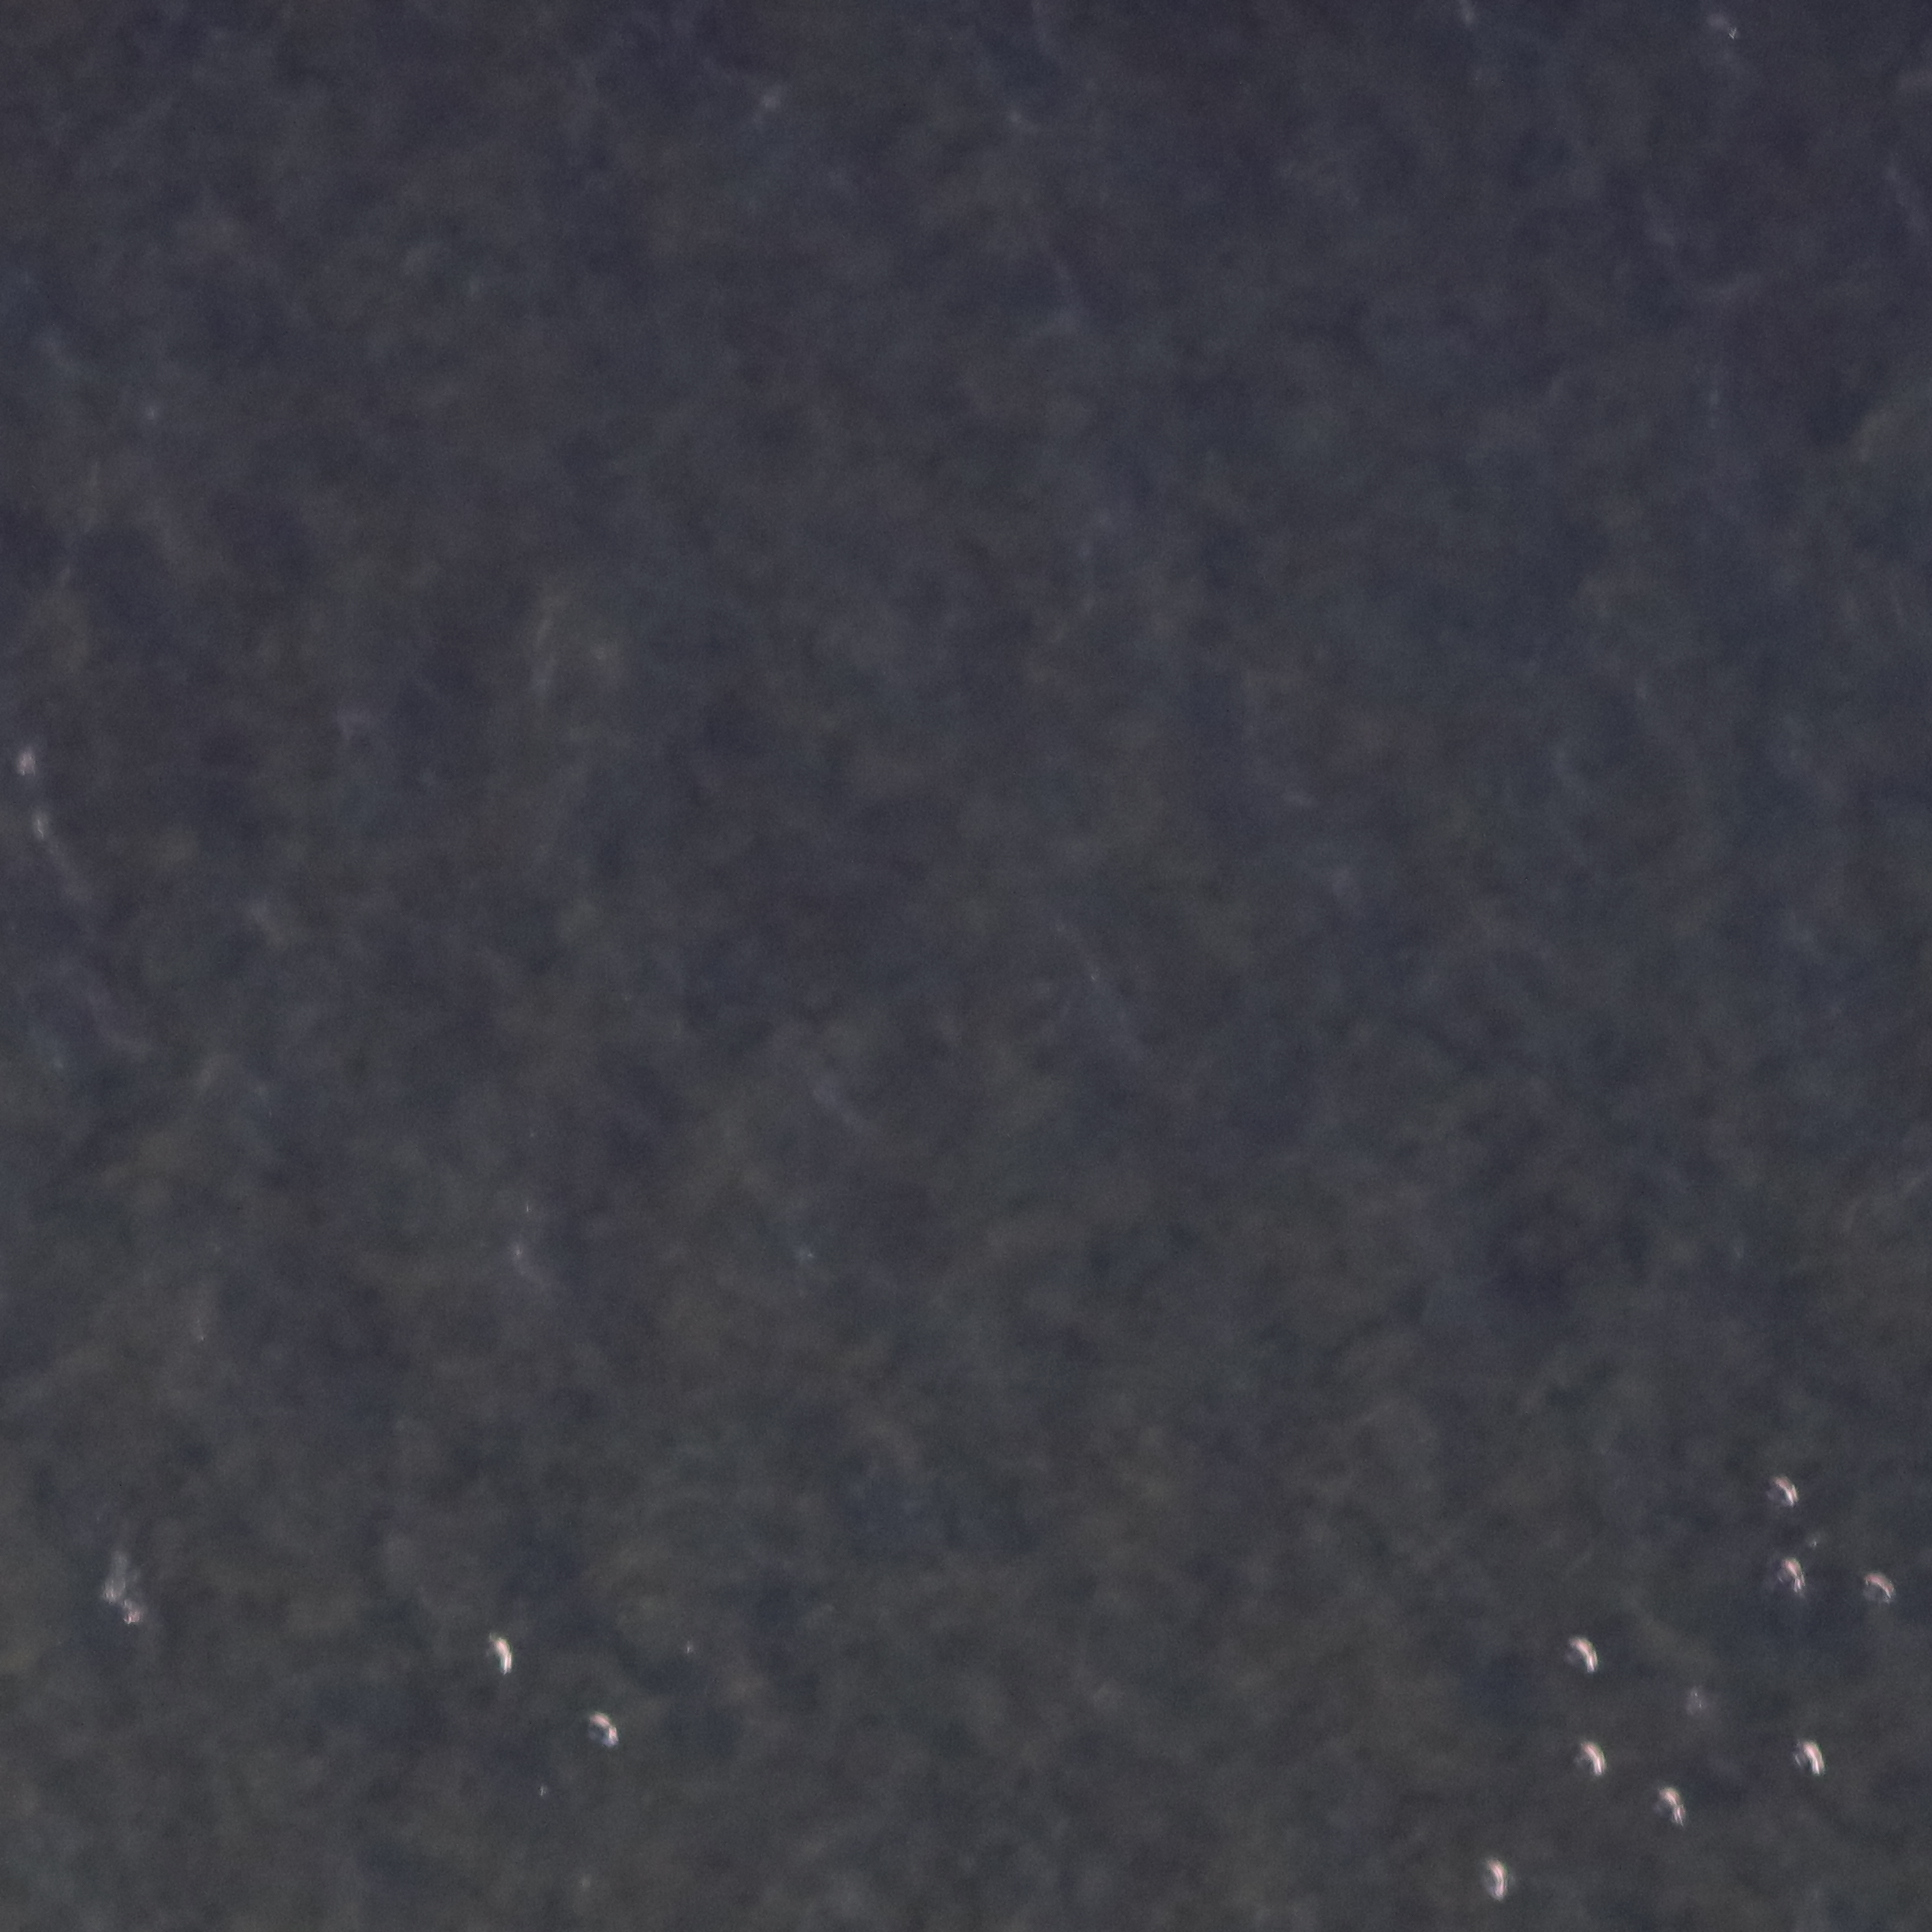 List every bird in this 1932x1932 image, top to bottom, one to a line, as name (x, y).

brant (1781, 1490)
brant (1792, 1578)
brant (1879, 1592)
brant (499, 1653)
brant (1585, 1656)
brant (605, 1724)
brant (1588, 1754)
brant (1815, 1763)
brant (1671, 1804)
brant (1493, 1883)